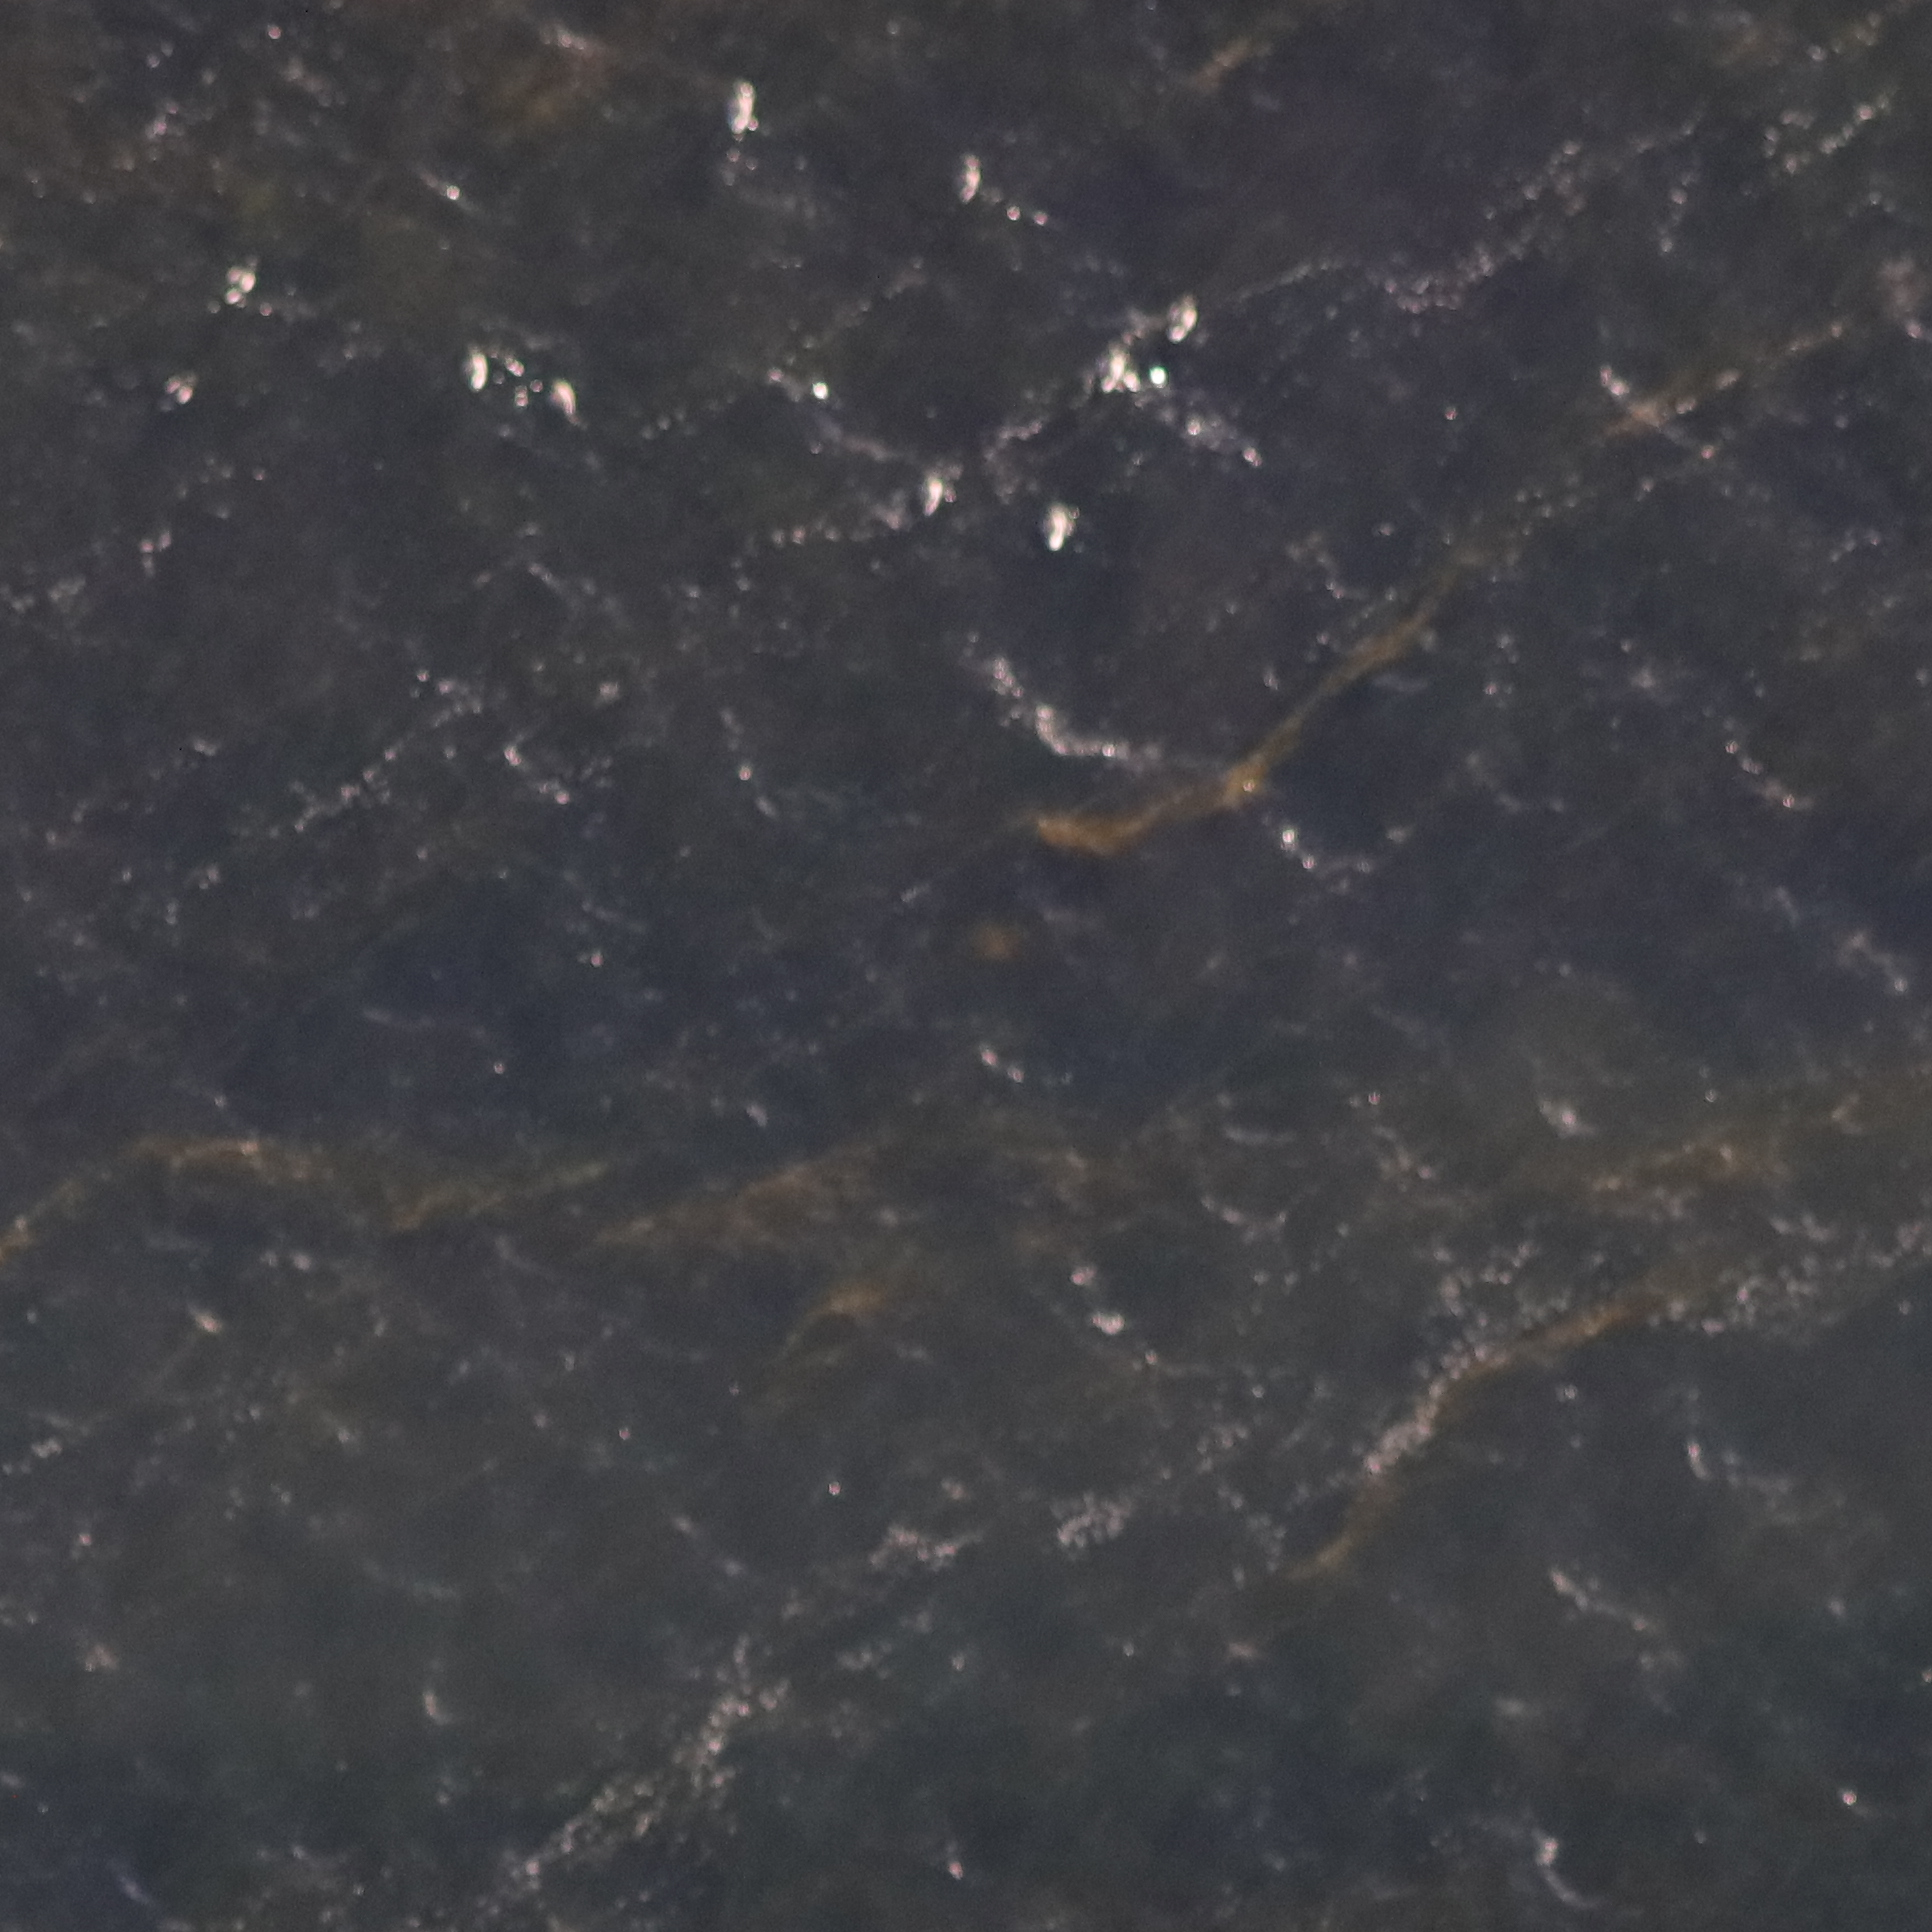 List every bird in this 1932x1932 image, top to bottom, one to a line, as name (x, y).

brant (740, 113)
brant (968, 179)
brant (236, 281)
brant (1185, 315)
brant (472, 367)
brant (1111, 367)
brant (175, 393)
brant (558, 401)
brant (925, 501)
brant (1052, 525)